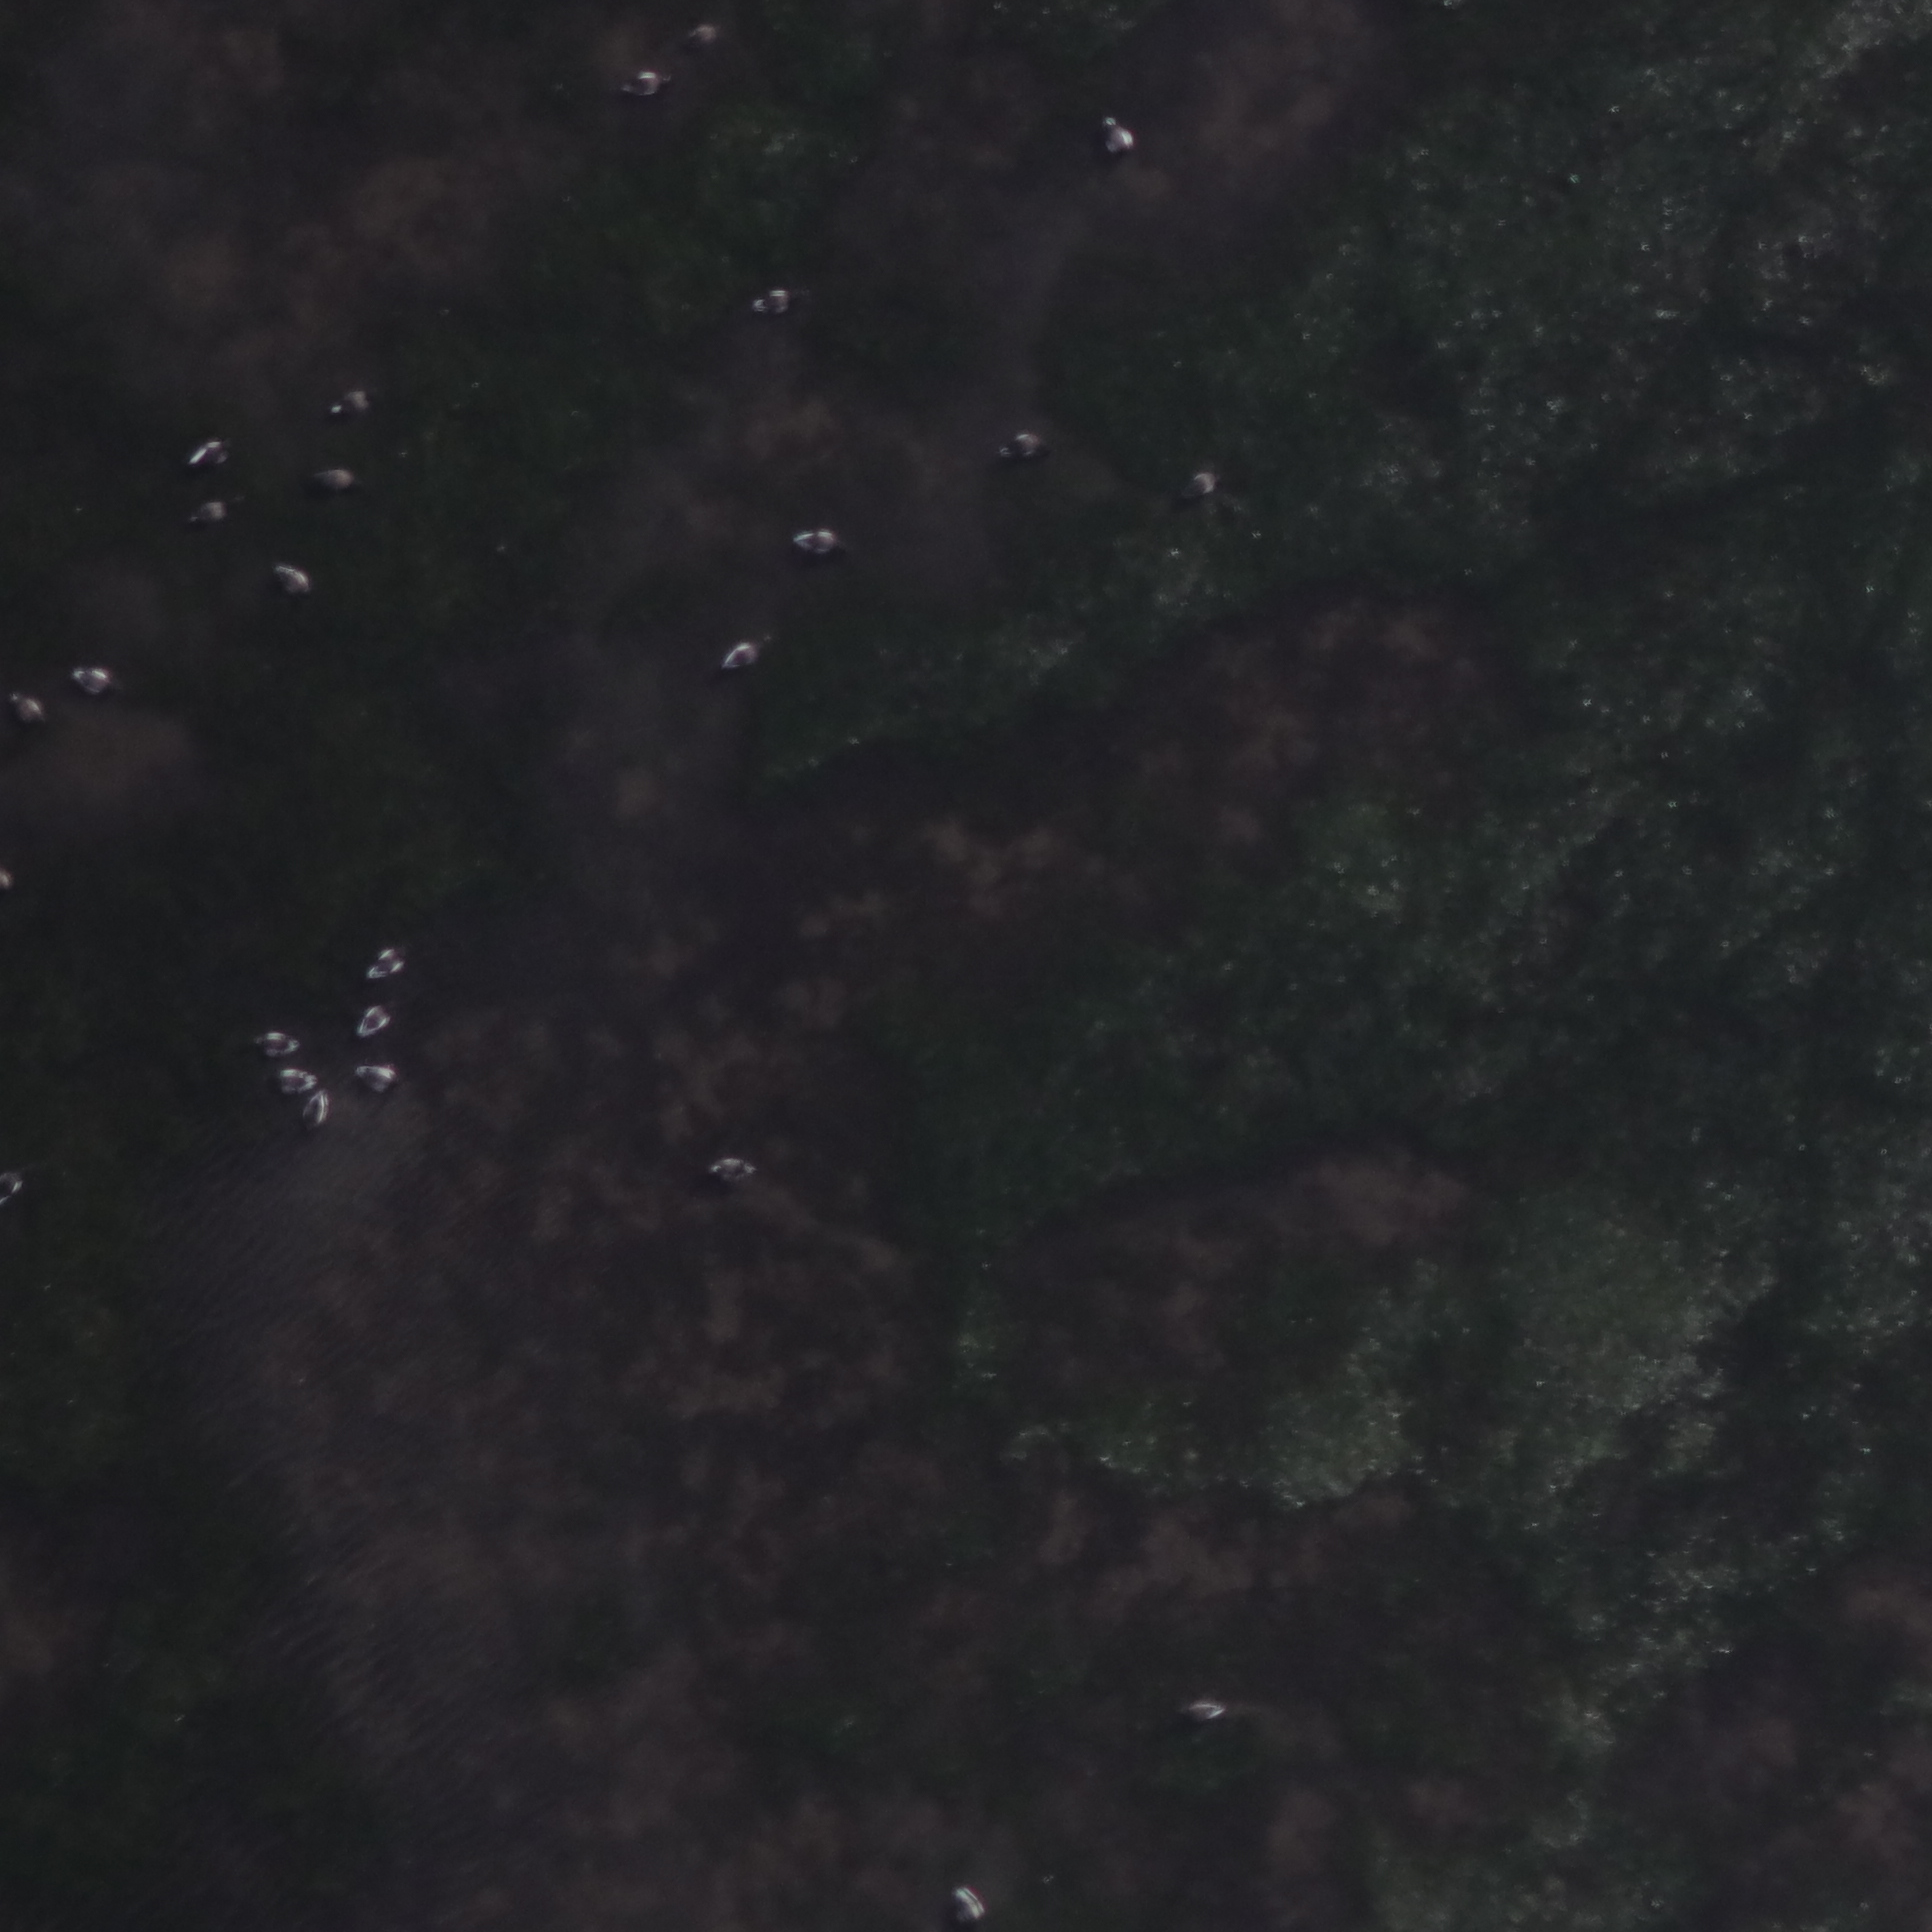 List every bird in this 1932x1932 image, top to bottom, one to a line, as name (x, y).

brant (647, 83)
brant (1116, 138)
brant (779, 302)
brant (355, 407)
brant (205, 447)
brant (1020, 447)
brant (339, 469)
brant (1204, 484)
brant (214, 505)
brant (826, 533)
brant (291, 570)
brant (738, 654)
brant (88, 676)
brant (22, 711)
brant (380, 962)
brant (370, 1017)
brant (268, 1044)
brant (371, 1074)
brant (297, 1077)
brant (315, 1107)
brant (729, 1165)
brant (1204, 1714)
brant (970, 1908)